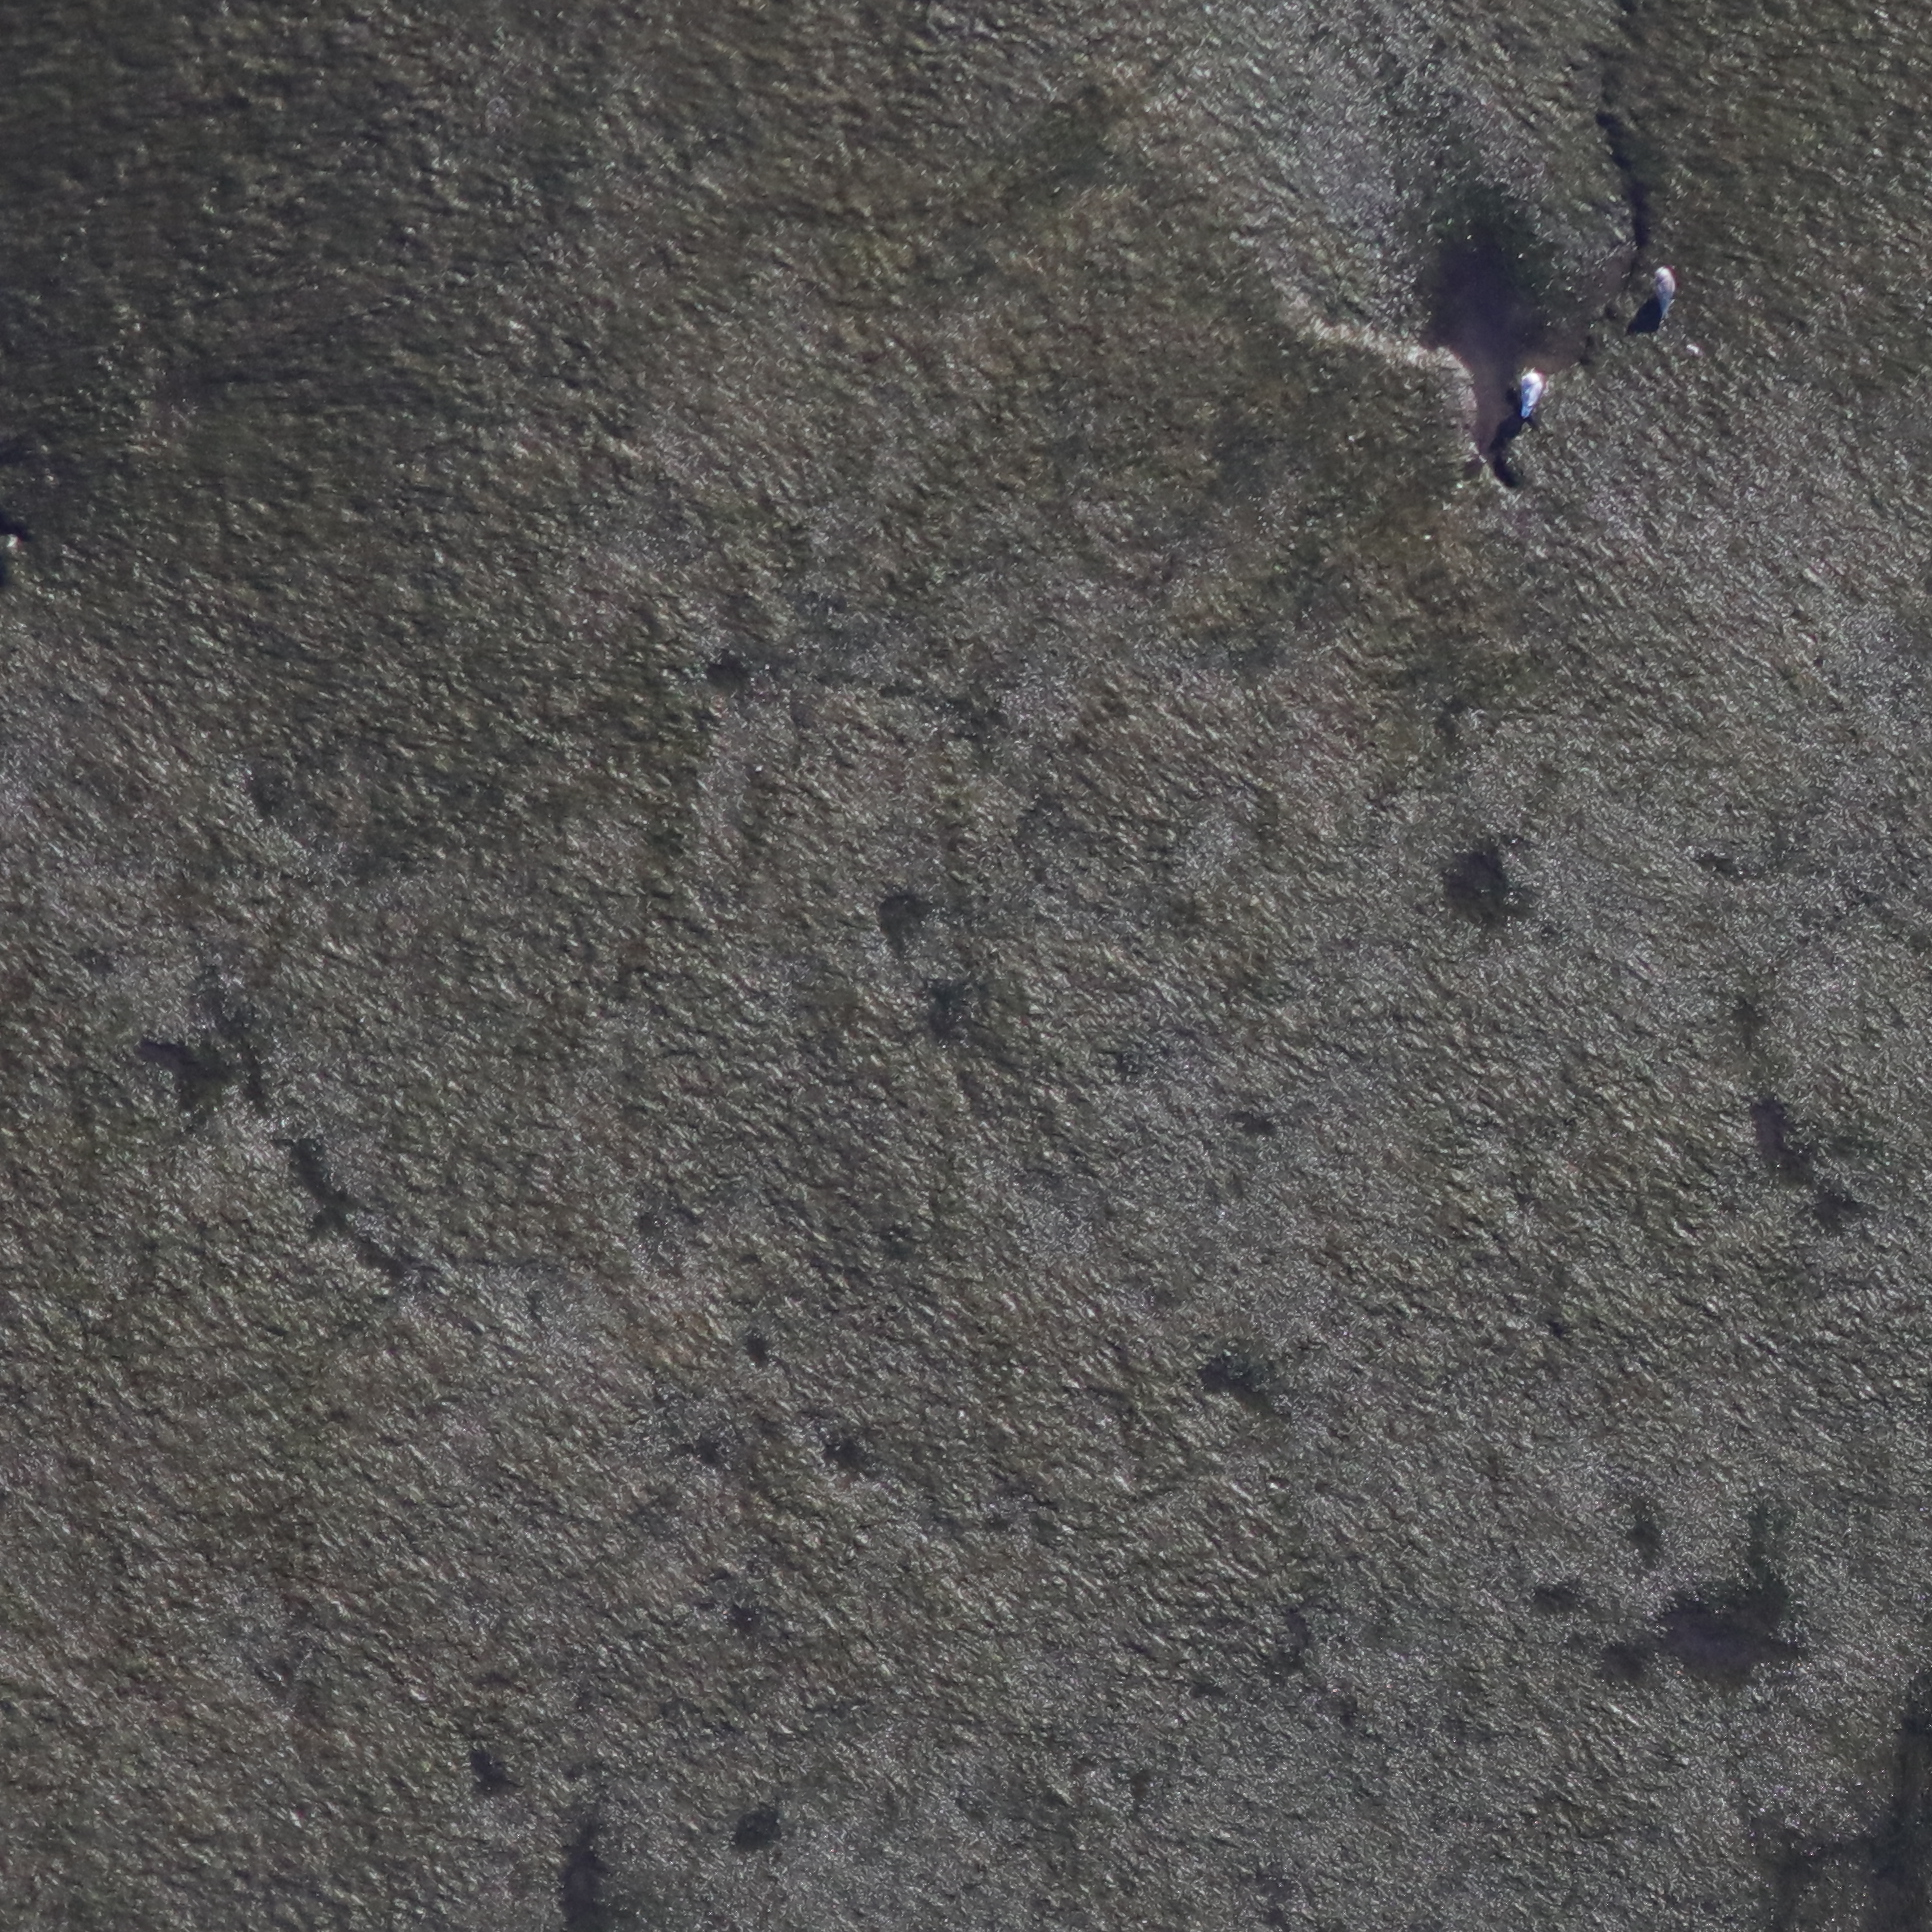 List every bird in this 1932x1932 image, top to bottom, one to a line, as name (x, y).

gull (1663, 285)
gull (1526, 393)